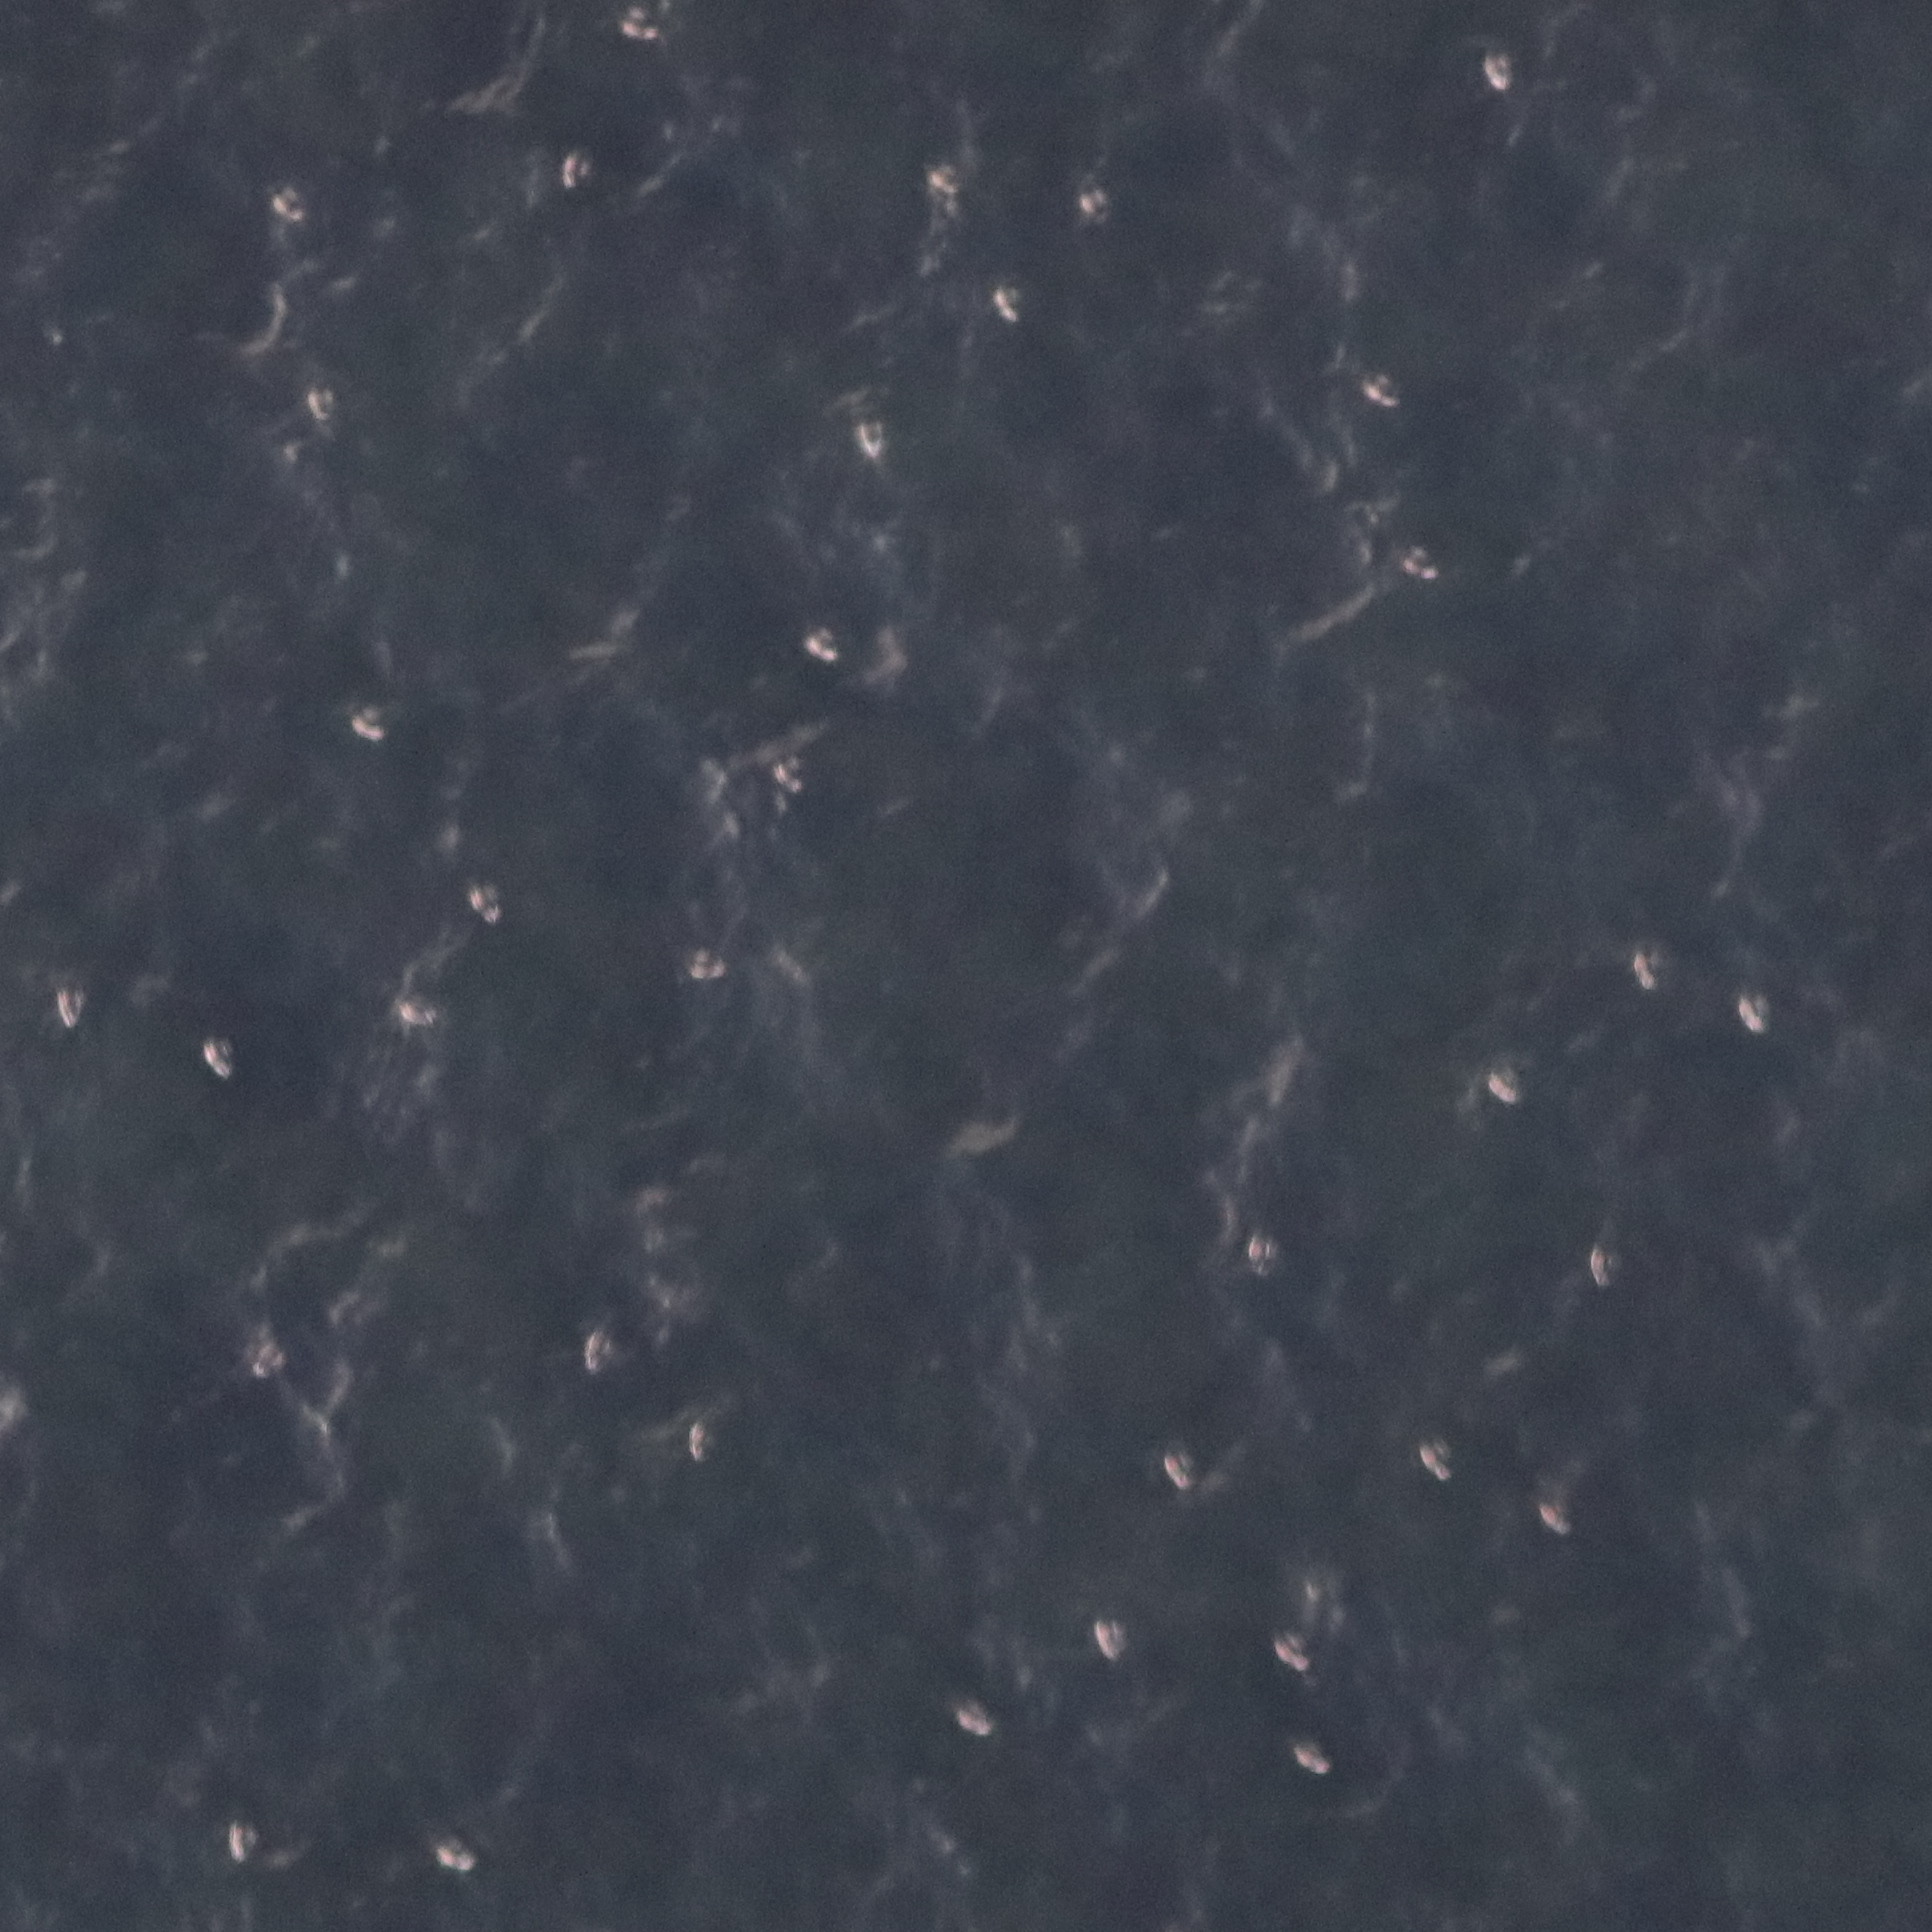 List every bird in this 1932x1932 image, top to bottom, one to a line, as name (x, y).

brant (636, 23)
brant (1497, 73)
brant (574, 162)
brant (943, 175)
brant (1093, 200)
brant (293, 202)
brant (1008, 301)
brant (1378, 390)
brant (321, 402)
brant (870, 433)
brant (1421, 561)
brant (820, 647)
brant (366, 723)
brant (788, 778)
brant (484, 900)
brant (702, 968)
brant (1649, 971)
brant (73, 1004)
brant (414, 1007)
brant (1753, 1015)
brant (217, 1056)
brant (1507, 1091)
brant (1256, 1246)
brant (1601, 1264)
brant (595, 1350)
brant (272, 1356)
brant (700, 1437)
brant (1436, 1453)
brant (1177, 1468)
brant (1560, 1516)
brant (1111, 1636)
brant (1297, 1652)
brant (974, 1713)
brant (1313, 1754)
brant (241, 1839)
brant (458, 1854)